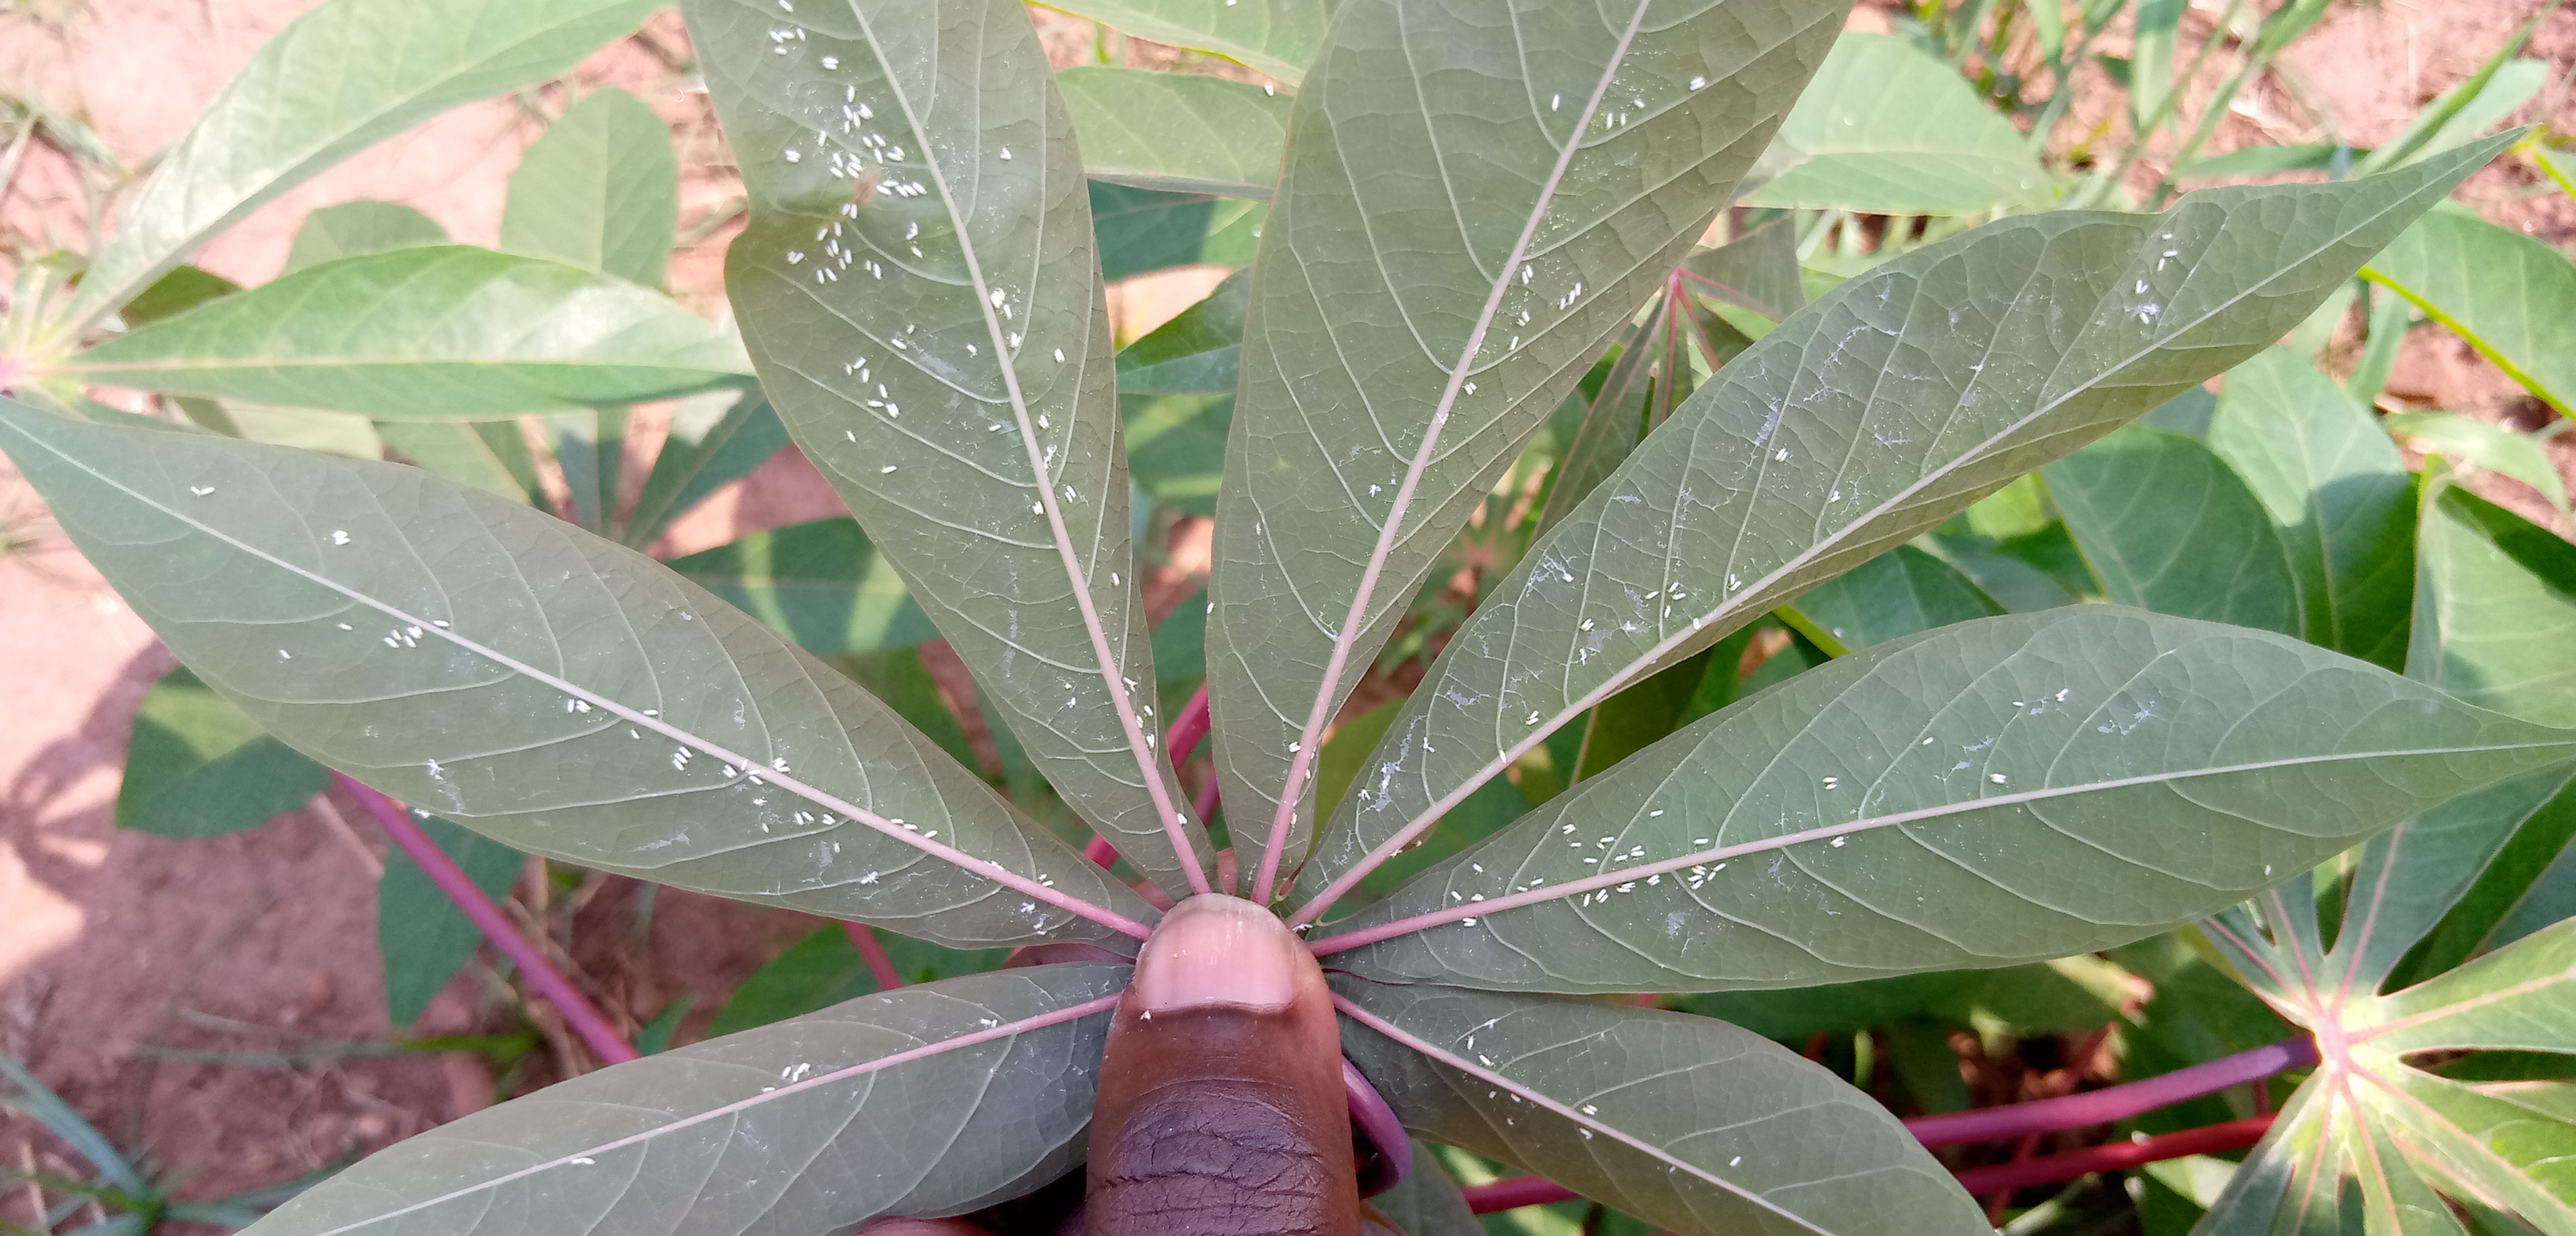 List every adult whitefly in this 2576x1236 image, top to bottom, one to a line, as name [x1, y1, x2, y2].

whitefly [777, 1, 793, 14]
whitefly [796, 26, 808, 41]
whitefly [779, 29, 796, 41]
whitefly [769, 30, 782, 43]
whitefly [773, 44, 787, 55]
whitefly [1689, 77, 1707, 92]
whitefly [846, 84, 856, 103]
whitefly [1549, 93, 1560, 113]
whitefly [1633, 98, 1645, 109]
whitefly [1618, 111, 1627, 127]
whitefly [1604, 112, 1614, 131]
whitefly [817, 129, 828, 148]
whitefly [999, 147, 1014, 162]
whitefly [874, 147, 884, 164]
whitefly [784, 148, 802, 163]
whitefly [829, 165, 844, 178]
whitefly [882, 178, 900, 188]
whitefly [903, 181, 918, 197]
whitefly [912, 182, 929, 195]
whitefly [876, 183, 891, 198]
whitefly [896, 184, 907, 197]
whitefly [840, 201, 850, 216]
whitefly [849, 202, 858, 220]
whitefly [832, 220, 842, 238]
whitefly [904, 220, 920, 241]
whitefly [816, 227, 828, 242]
whitefly [2160, 231, 2173, 241]
whitefly [911, 246, 922, 259]
whitefly [844, 247, 853, 265]
whitefly [2162, 249, 2179, 257]
whitefly [785, 250, 805, 266]
whitefly [2157, 256, 2166, 272]
whitefly [838, 257, 848, 270]
whitefly [865, 258, 873, 273]
whitefly [873, 262, 884, 281]
whitefly [1520, 263, 1533, 285]
whitefly [824, 265, 838, 284]
whitefly [817, 266, 825, 284]
whitefly [2134, 277, 2144, 295]
whitefly [1575, 281, 1583, 298]
whitefly [988, 287, 1005, 309]
whitefly [1567, 288, 1576, 304]
whitefly [1558, 296, 1567, 311]
whitefly [1003, 302, 1014, 321]
whitefly [1520, 309, 1530, 323]
whitefly [2137, 310, 2152, 326]
whitefly [1513, 317, 1529, 328]
whitefly [905, 322, 916, 335]
whitefly [1010, 332, 1021, 350]
whitefly [1508, 335, 1519, 351]
whitefly [889, 337, 907, 350]
whitefly [965, 343, 978, 359]
whitefly [1054, 347, 1066, 364]
whitefly [853, 357, 867, 369]
whitefly [846, 363, 853, 376]
whitefly [861, 367, 871, 384]
whitefly [1463, 381, 1481, 397]
whitefly [878, 382, 889, 398]
whitefly [885, 404, 900, 419]
whitefly [1037, 414, 1049, 428]
whitefly [988, 423, 1003, 432]
whitefly [846, 429, 857, 444]
whitefly [1775, 446, 1789, 464]
whitefly [880, 464, 896, 474]
whitefly [1368, 482, 1383, 499]
whitefly [1065, 483, 1077, 498]
whitefly [187, 484, 220, 500]
whitefly [1829, 489, 1842, 505]
whitefly [1064, 491, 1073, 503]
whitefly [1031, 499, 1044, 516]
whitefly [331, 529, 350, 546]
whitefly [1562, 570, 1574, 583]
whitefly [1728, 570, 1735, 586]
whitefly [1111, 571, 1121, 586]
whitefly [1667, 579, 1678, 592]
whitefly [1643, 588, 1660, 600]
whitefly [1672, 591, 1687, 602]
whitefly [1206, 601, 1216, 616]
whitefly [1663, 604, 1672, 620]
whitefly [1691, 616, 1704, 631]
whitefly [1580, 617, 1595, 632]
whitefly [431, 618, 450, 628]
whitefly [336, 621, 354, 631]
whitefly [406, 623, 424, 641]
whitefly [389, 627, 401, 641]
whitefly [402, 634, 416, 649]
whitefly [384, 635, 400, 650]
whitefly [279, 648, 292, 662]
whitefly [1122, 675, 1141, 695]
whitefly [2054, 687, 2070, 704]
whitefly [566, 695, 575, 714]
whitefly [1064, 695, 1077, 709]
whitefly [575, 697, 591, 715]
whitefly [2011, 698, 2025, 708]
whitefly [1143, 703, 1155, 716]
whitefly [642, 709, 658, 716]
whitefly [1527, 709, 1542, 718]
whitefly [1526, 717, 1539, 725]
whitefly [629, 726, 640, 740]
whitefly [1146, 734, 1155, 749]
whitefly [1921, 735, 1934, 746]
whitefly [1422, 736, 1436, 754]
whitefly [1286, 740, 1300, 753]
whitefly [677, 742, 693, 760]
whitefly [1498, 749, 1508, 764]
whitefly [674, 751, 688, 764]
whitefly [773, 756, 791, 774]
whitefly [672, 757, 685, 772]
whitefly [741, 758, 748, 771]
whitefly [722, 762, 738, 779]
whitefly [1304, 767, 1312, 783]
whitefly [749, 767, 762, 776]
whitefly [1989, 771, 2007, 785]
whitefly [748, 774, 764, 785]
whitefly [1822, 775, 1837, 791]
whitefly [1356, 786, 1371, 801]
whitefly [801, 807, 813, 821]
whitefly [1649, 809, 1665, 818]
whitefly [795, 811, 804, 826]
whitefly [820, 811, 837, 825]
whitefly [1176, 811, 1188, 826]
whitefly [1291, 812, 1296, 829]
whitefly [889, 816, 904, 824]
whitefly [902, 820, 918, 831]
whitefly [761, 821, 770, 834]
whitefly [1561, 822, 1577, 835]
whitefly [923, 829, 940, 838]
whitefly [1599, 836, 1615, 842]
whitefly [1830, 836, 1846, 848]
whitefly [1693, 837, 1709, 846]
whitefly [832, 839, 842, 854]
whitefly [1595, 839, 1606, 850]
whitefly [1569, 840, 1583, 848]
whitefly [1630, 845, 1647, 856]
whitefly [1613, 854, 1629, 861]
whitefly [1583, 856, 1599, 864]
whitefly [1471, 861, 1484, 874]
whitefly [1712, 861, 1726, 871]
whitefly [2263, 863, 2273, 879]
whitefly [1690, 864, 1707, 874]
whitefly [860, 870, 878, 886]
whitefly [1038, 873, 1048, 881]
whitefly [1646, 874, 1661, 886]
whitefly [1529, 877, 1545, 885]
whitefly [1043, 879, 1055, 888]
whitefly [1690, 880, 1704, 890]
whitefly [1618, 881, 1637, 888]
whitefly [1515, 885, 1529, 892]
whitefly [1615, 886, 1631, 895]
whitefly [1594, 887, 1609, 903]
whitefly [1450, 888, 1462, 901]
whitefly [1582, 891, 1591, 908]
whitefly [1470, 892, 1485, 902]
whitefly [1461, 916, 1477, 928]
whitefly [980, 1017, 999, 1027]
whitefly [1465, 1032, 1475, 1051]
whitefly [1477, 1053, 1493, 1067]
whitefly [798, 1061, 811, 1074]
whitefly [781, 1065, 790, 1076]
whitefly [791, 1071, 799, 1085]
whitefly [761, 1086, 775, 1092]
whitefly [1488, 1089, 1497, 1100]
whitefly [1509, 1092, 1523, 1103]
whitefly [1581, 1102, 1600, 1116]
whitefly [1578, 1125, 1594, 1141]
whitefly [1728, 1155, 1744, 1167]
whitefly [571, 1157, 595, 1166]